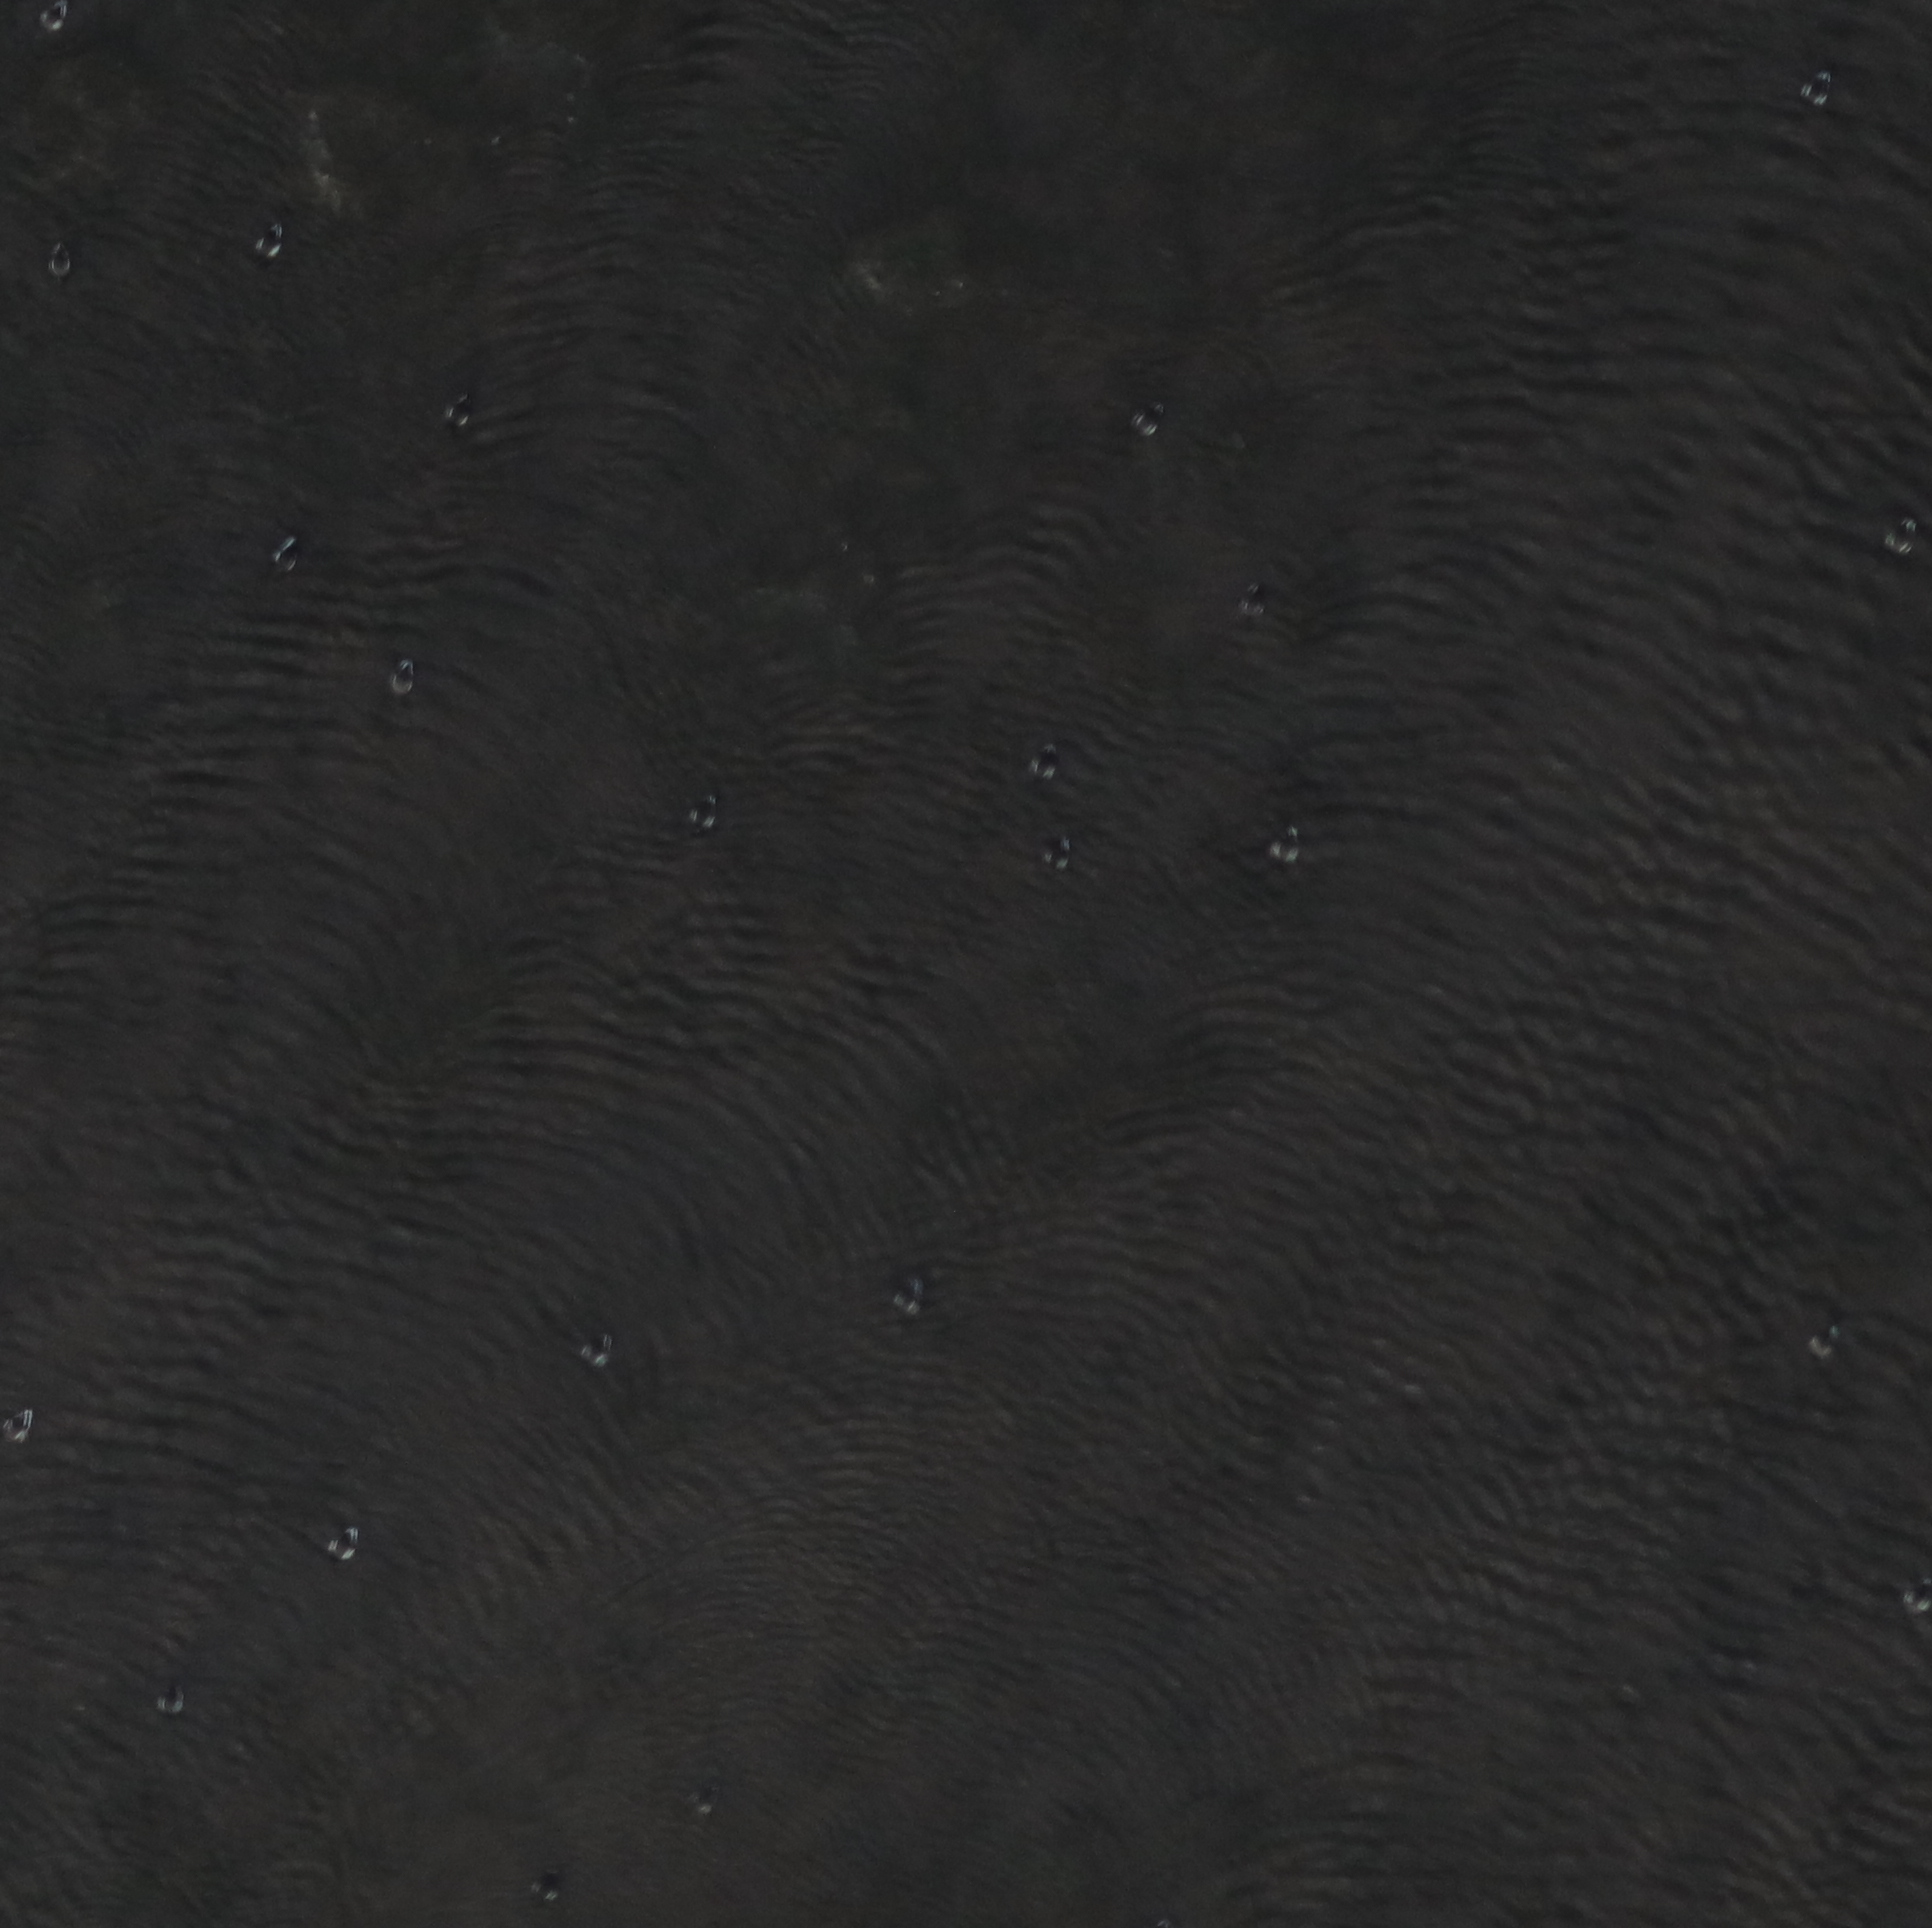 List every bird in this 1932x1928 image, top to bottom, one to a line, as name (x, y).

brant (58, 15)
brant (1817, 90)
brant (270, 240)
brant (57, 267)
brant (1152, 417)
brant (455, 425)
brant (1903, 537)
brant (287, 555)
brant (1260, 610)
brant (404, 683)
brant (1046, 764)
brant (710, 821)
brant (1058, 851)
brant (1291, 857)
brant (909, 1300)
brant (1815, 1348)
brant (597, 1357)
brant (21, 1427)
brant (344, 1545)
brant (1914, 1604)
brant (170, 1705)
brant (553, 1891)